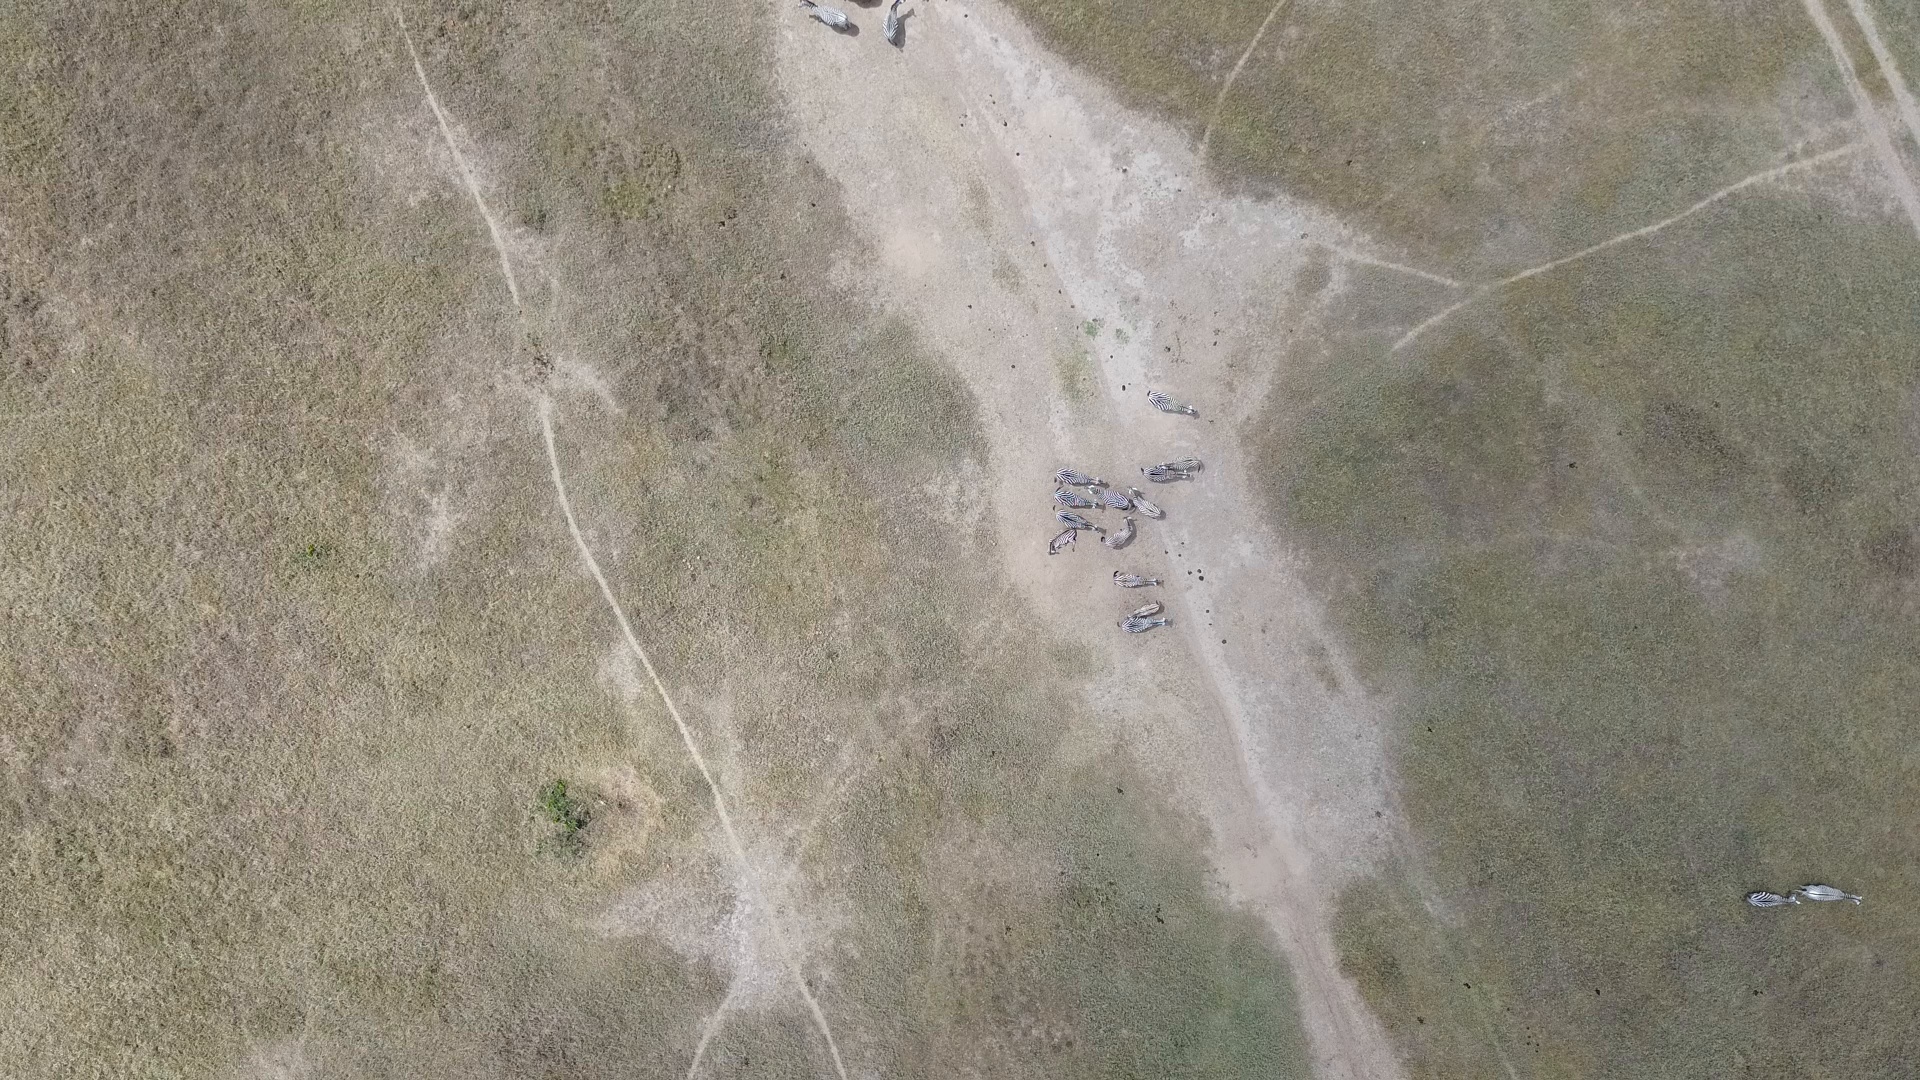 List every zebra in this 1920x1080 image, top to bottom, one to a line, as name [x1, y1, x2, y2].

zebra [882, 0, 905, 43]
zebra [802, 1, 852, 29]
zebra [1149, 391, 1198, 415]
zebra [1155, 455, 1202, 470]
zebra [1141, 466, 1193, 482]
zebra [1053, 468, 1105, 486]
zebra [1053, 489, 1098, 509]
zebra [1096, 489, 1128, 507]
zebra [1131, 493, 1164, 515]
zebra [1055, 511, 1097, 534]
zebra [1103, 514, 1133, 547]
zebra [1049, 531, 1076, 552]
zebra [1118, 576, 1154, 587]
zebra [1119, 603, 1163, 617]
zebra [1125, 617, 1169, 632]
zebra [1801, 885, 1859, 903]
zebra [1746, 892, 1786, 906]